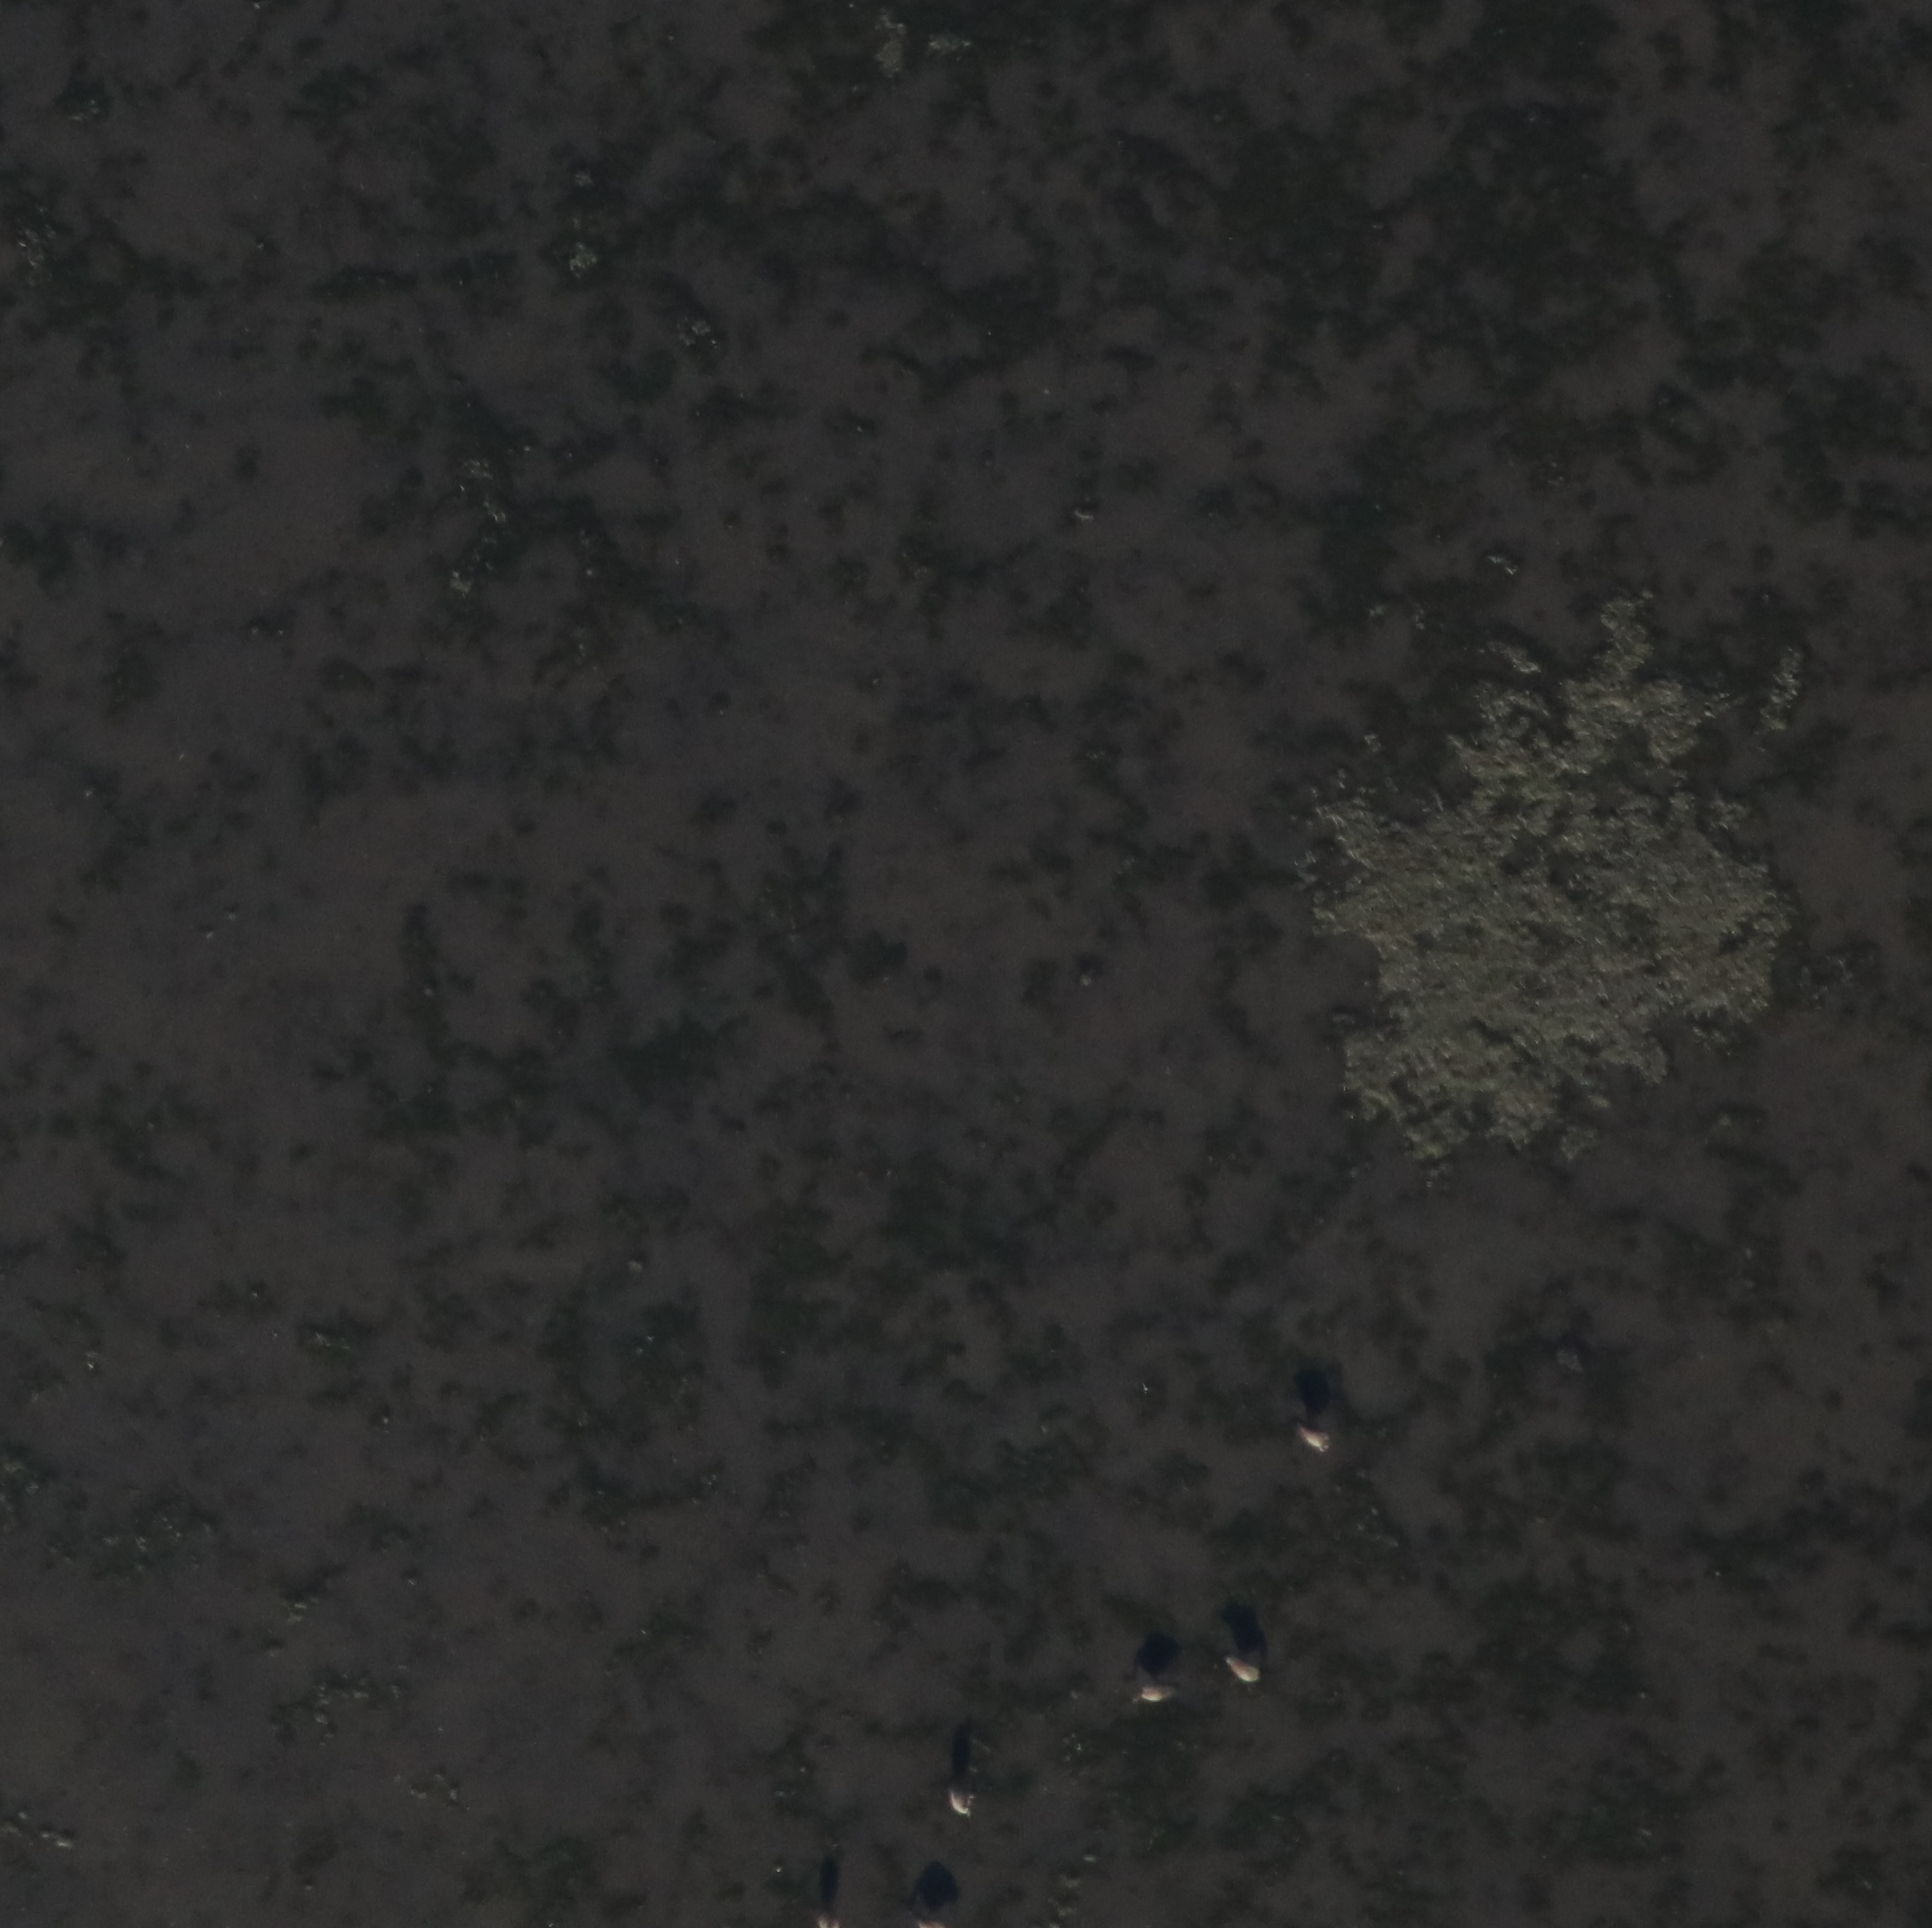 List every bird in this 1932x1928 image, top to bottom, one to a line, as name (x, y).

Canada goose (1321, 1438)
Canada goose (1244, 1662)
Canada goose (1157, 1687)
Canada goose (962, 1795)